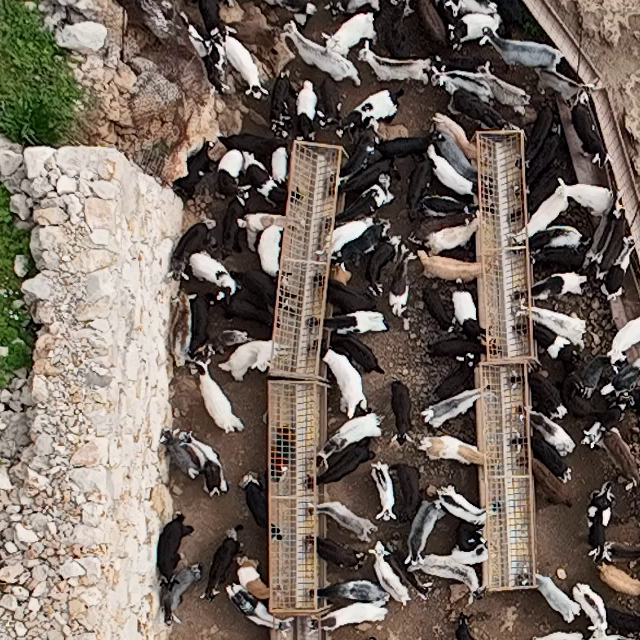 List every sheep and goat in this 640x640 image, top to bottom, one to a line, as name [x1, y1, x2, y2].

goat [323, 1, 379, 13]
goat [198, 2, 233, 41]
goat [277, 2, 317, 21]
goat [443, 2, 497, 12]
goat [323, 14, 373, 59]
goat [450, 14, 501, 49]
goat [229, 22, 278, 54]
goat [281, 22, 360, 83]
goat [188, 23, 226, 90]
goat [480, 26, 564, 72]
goat [223, 36, 267, 96]
goat [358, 43, 428, 84]
goat [476, 61, 528, 115]
goat [431, 67, 494, 102]
goat [534, 69, 594, 103]
goat [271, 70, 292, 137]
goat [319, 78, 341, 125]
goat [296, 79, 317, 142]
goat [450, 87, 513, 131]
goat [336, 89, 405, 139]
goat [571, 89, 610, 170]
goat [515, 104, 554, 168]
goat [433, 113, 485, 161]
goat [368, 118, 407, 141]
goat [433, 125, 493, 185]
goat [377, 128, 446, 159]
goat [330, 130, 375, 183]
goat [513, 132, 558, 195]
goat [217, 136, 286, 159]
goat [187, 140, 214, 173]
goat [427, 145, 493, 197]
goat [272, 147, 287, 187]
goat [218, 150, 248, 206]
goat [332, 154, 400, 196]
goat [509, 156, 568, 222]
goat [407, 159, 433, 221]
goat [245, 164, 304, 204]
goat [172, 171, 203, 195]
goat [323, 176, 389, 229]
goat [555, 178, 614, 216]
goat [583, 189, 624, 267]
goat [510, 193, 567, 243]
goat [423, 194, 481, 215]
goat [220, 197, 246, 259]
goat [561, 197, 593, 242]
goat [596, 209, 626, 280]
goat [238, 213, 306, 254]
goat [416, 213, 474, 238]
goat [425, 214, 482, 254]
goat [316, 218, 372, 256]
goat [332, 219, 390, 266]
goat [166, 220, 215, 281]
goat [258, 224, 291, 277]
goat [513, 226, 581, 254]
goat [599, 235, 635, 301]
goat [368, 236, 400, 298]
goat [343, 245, 383, 298]
goat [389, 246, 415, 319]
goat [529, 247, 585, 270]
goat [417, 251, 492, 283]
goat [190, 254, 235, 306]
goat [229, 269, 287, 307]
goat [514, 272, 586, 301]
goat [313, 274, 378, 311]
goat [451, 278, 492, 337]
goat [421, 288, 457, 332]
goat [166, 290, 195, 367]
goat [189, 290, 209, 359]
goat [220, 298, 279, 327]
goat [514, 299, 585, 346]
goat [306, 311, 388, 333]
goat [607, 314, 639, 365]
goat [513, 322, 580, 366]
goat [196, 330, 248, 360]
goat [314, 334, 384, 373]
goat [602, 334, 639, 395]
goat [430, 339, 498, 357]
goat [219, 340, 288, 381]
goat [313, 344, 368, 416]
goat [434, 355, 475, 396]
goat [575, 355, 619, 392]
goat [192, 361, 246, 433]
goat [511, 368, 567, 417]
goat [563, 377, 604, 419]
goat [422, 379, 498, 427]
goat [391, 381, 414, 445]
goat [620, 389, 639, 442]
goat [582, 402, 625, 447]
goat [517, 404, 575, 457]
goat [315, 413, 385, 467]
goat [158, 429, 198, 478]
goat [178, 430, 226, 495]
goat [510, 431, 572, 483]
goat [601, 431, 639, 495]
goat [420, 436, 500, 468]
goat [301, 437, 375, 489]
goat [516, 457, 572, 507]
goat [370, 462, 398, 521]
goat [391, 465, 421, 521]
goat [239, 474, 283, 539]
goat [588, 479, 612, 562]
goat [437, 484, 502, 524]
goat [405, 500, 448, 564]
goat [306, 501, 377, 543]
goat [156, 510, 194, 593]
goat [455, 523, 485, 553]
goat [201, 524, 242, 600]
goat [588, 529, 639, 560]
goat [306, 534, 367, 570]
goat [452, 539, 496, 565]
goat [369, 541, 410, 606]
goat [411, 555, 487, 604]
goat [237, 557, 283, 597]
goat [161, 563, 200, 626]
goat [597, 563, 639, 598]
goat [517, 566, 581, 621]
goat [308, 580, 389, 601]
goat [227, 582, 292, 636]
goat [573, 583, 608, 635]
goat [307, 602, 387, 635]
goat [601, 608, 639, 633]
goat [455, 614, 496, 639]
goat [517, 632, 583, 639]